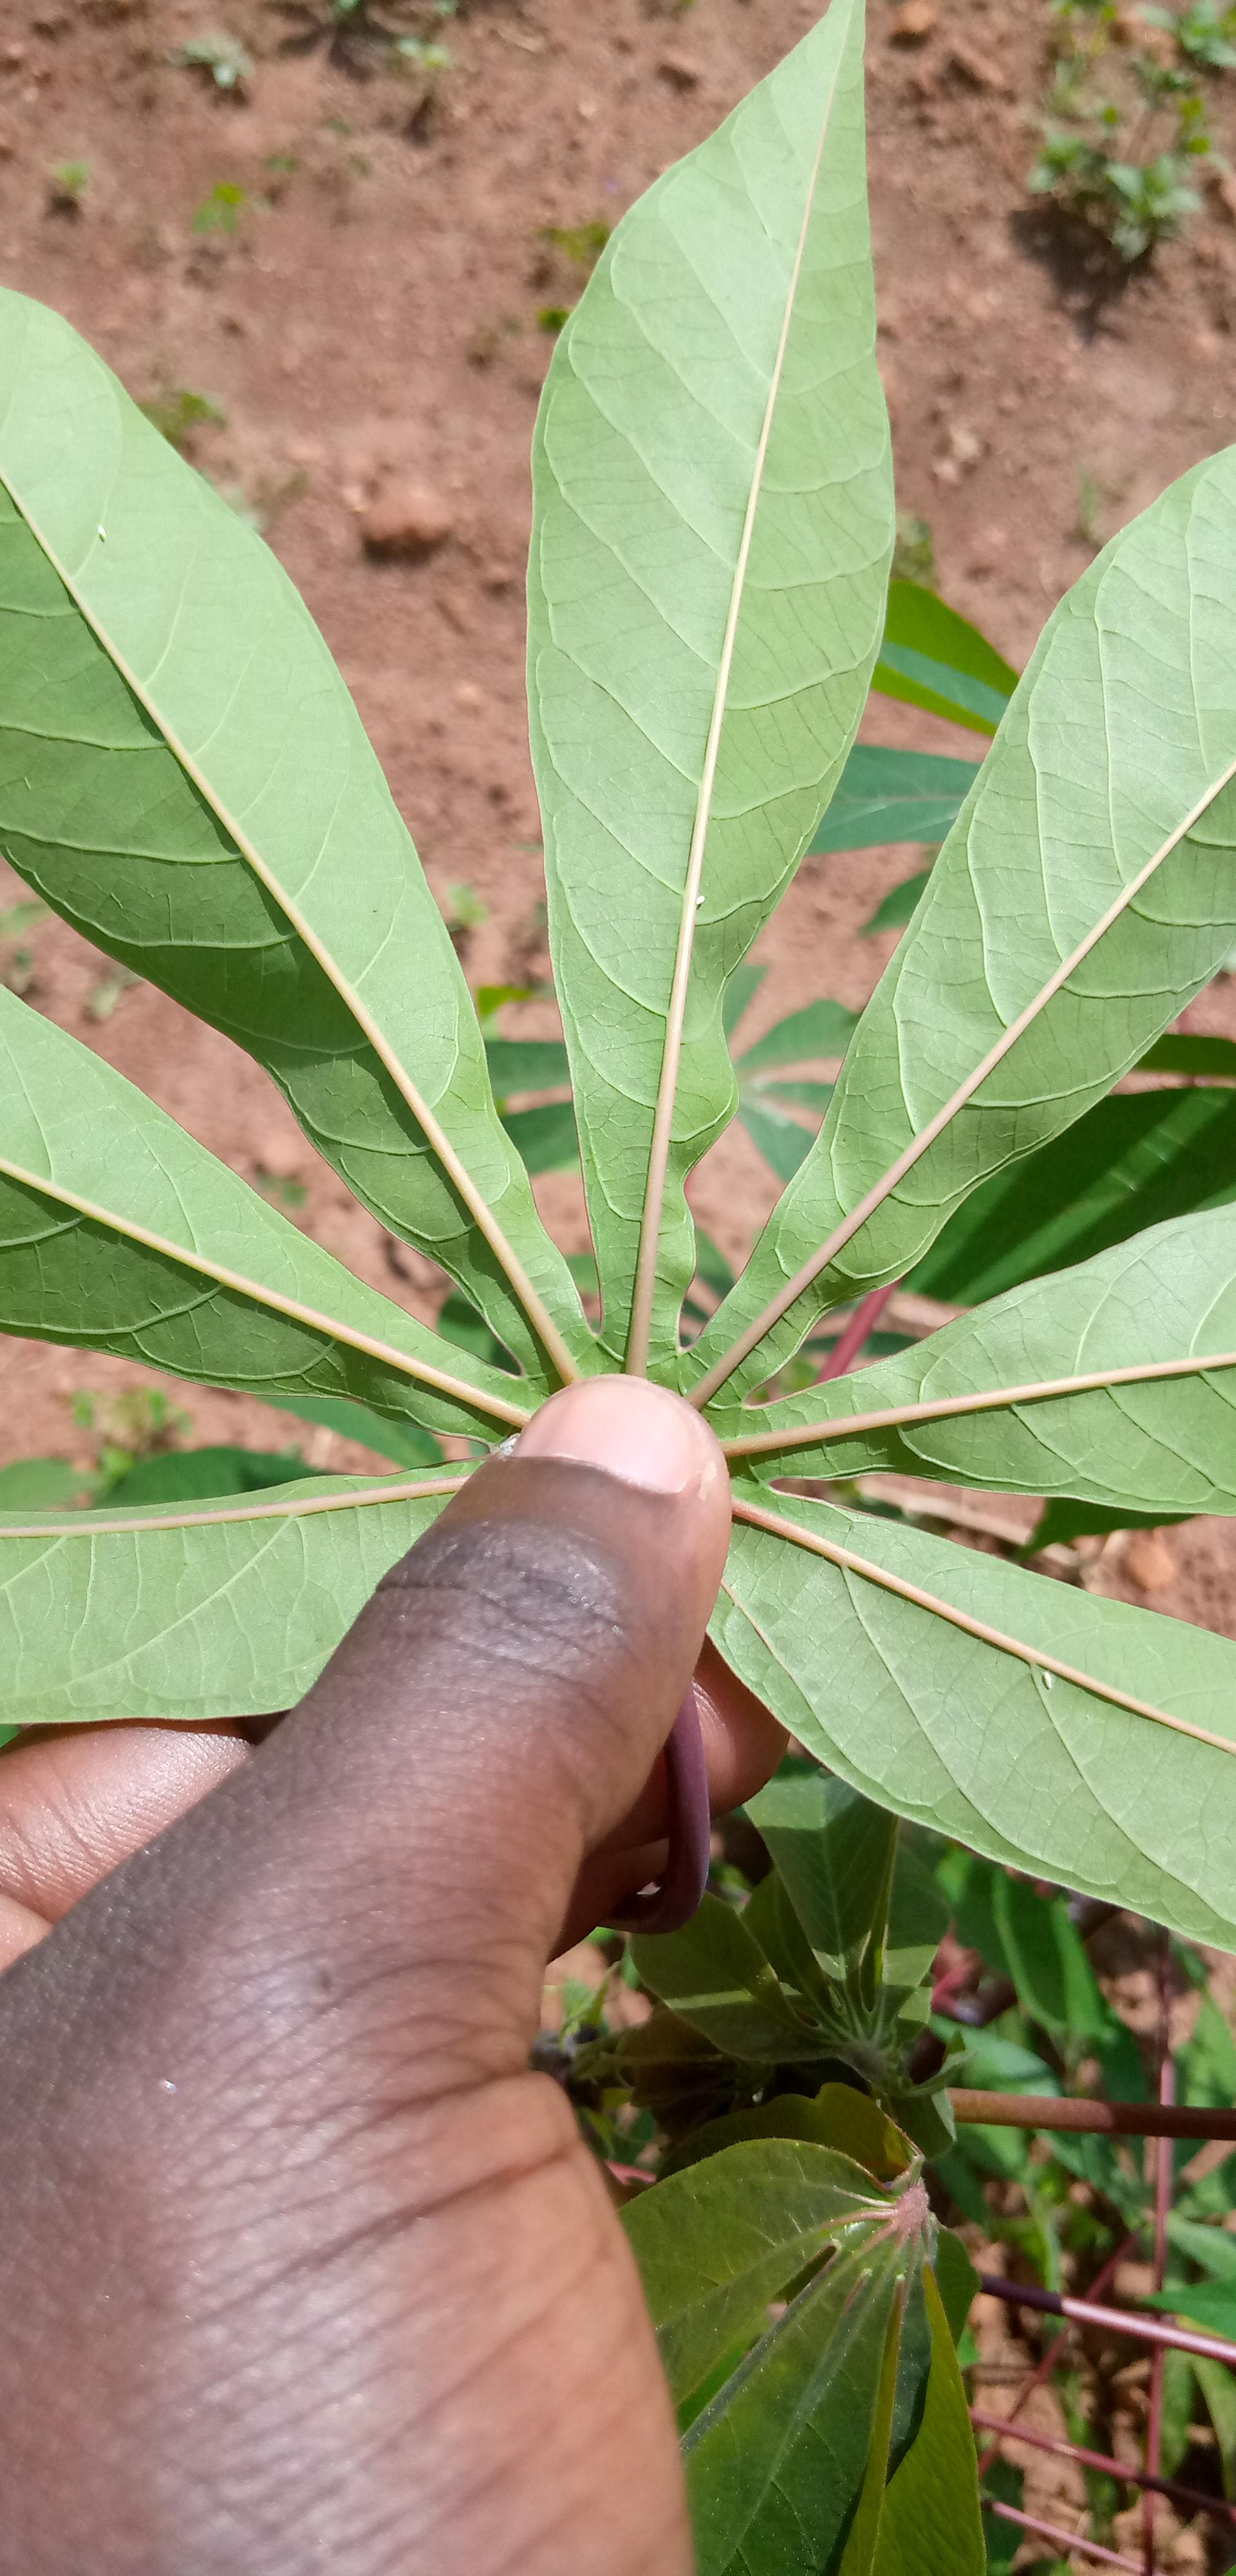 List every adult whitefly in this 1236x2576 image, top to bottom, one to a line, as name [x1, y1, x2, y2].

whitefly [96, 522, 109, 542]
whitefly [695, 894, 707, 906]
whitefly [1040, 1669, 1056, 1690]